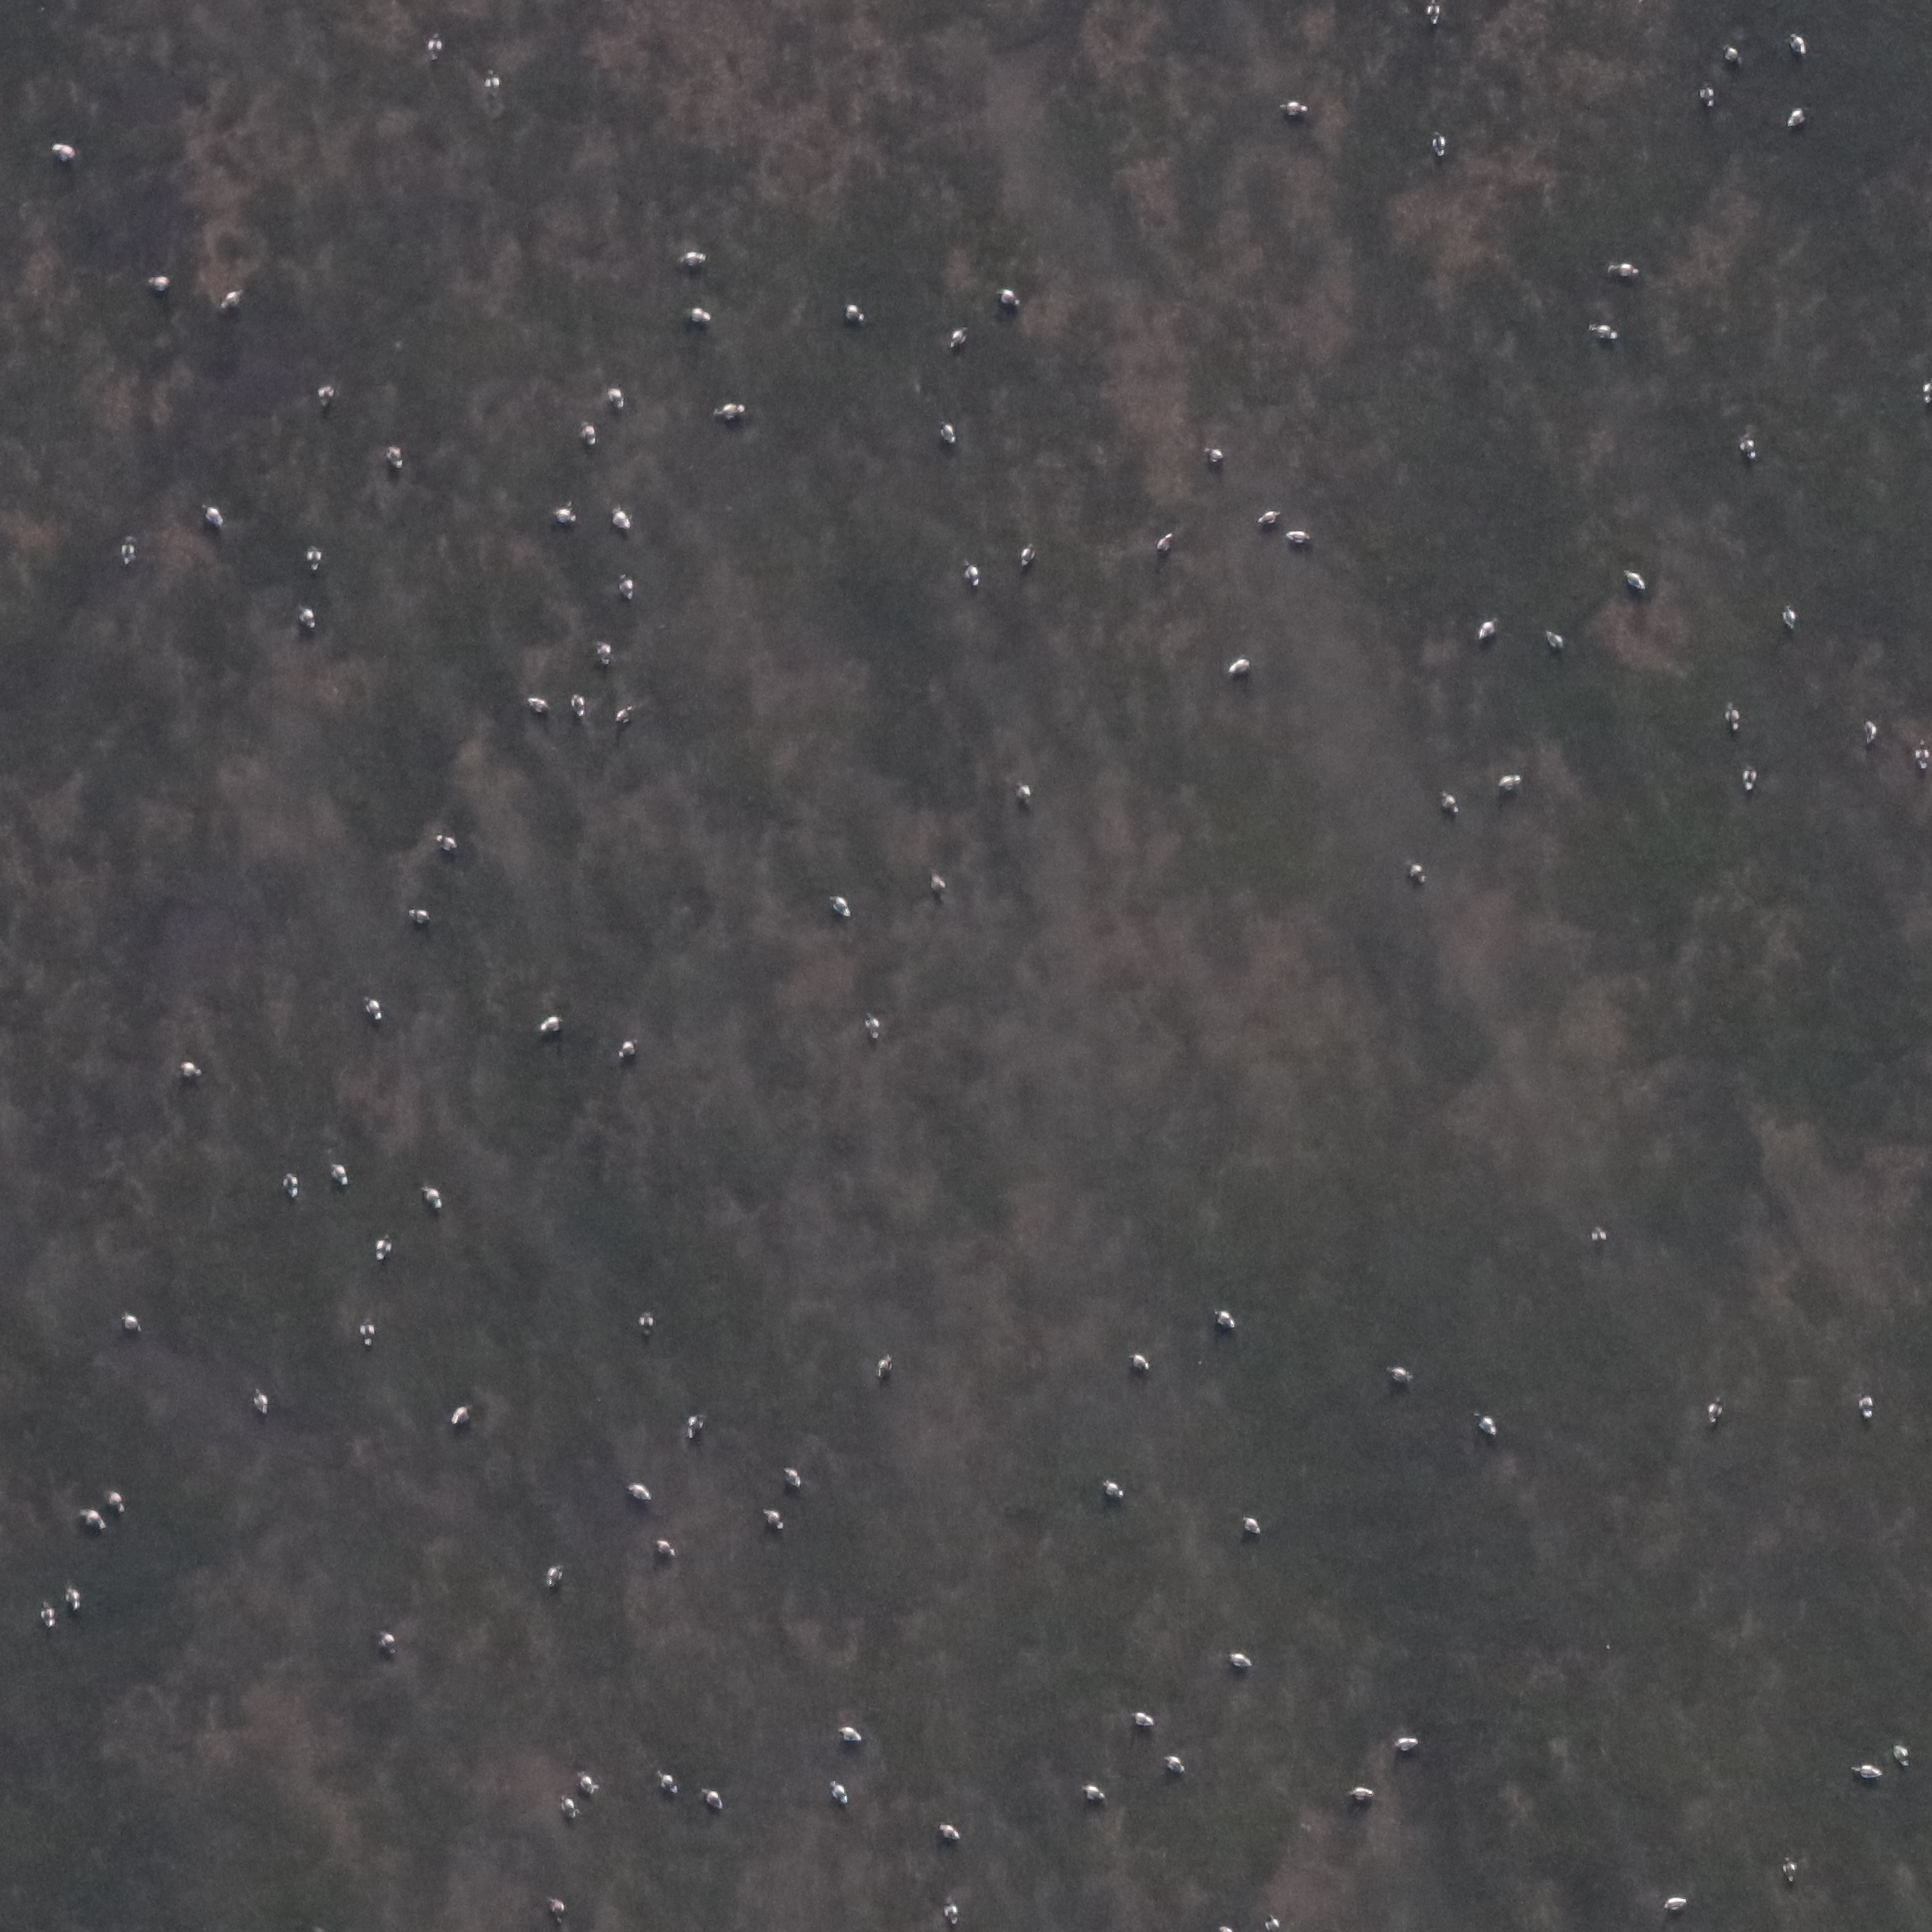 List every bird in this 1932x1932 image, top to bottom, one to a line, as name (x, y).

brant (1433, 2)
brant (433, 40)
brant (1793, 45)
brant (1737, 53)
brant (492, 88)
brant (1300, 101)
brant (1705, 104)
brant (1786, 106)
brant (1443, 150)
brant (61, 153)
brant (704, 257)
brant (1632, 260)
brant (158, 274)
brant (1008, 296)
brant (240, 297)
brant (857, 312)
brant (1610, 314)
brant (706, 316)
brant (960, 330)
brant (330, 401)
brant (619, 403)
brant (740, 408)
brant (950, 420)
brant (589, 439)
brant (1754, 445)
brant (1216, 460)
brant (407, 464)
brant (561, 508)
brant (1271, 511)
brant (611, 520)
brant (217, 522)
brant (1163, 527)
brant (1296, 542)
brant (1032, 548)
brant (126, 554)
brant (308, 557)
brant (967, 570)
brant (1626, 585)
brant (626, 590)
brant (307, 614)
brant (1789, 618)
brant (1482, 626)
brant (1547, 641)
brant (610, 651)
brant (1248, 654)
brant (534, 698)
brant (1729, 704)
brant (574, 709)
brant (632, 712)
brant (1862, 720)
brant (1922, 757)
brant (1742, 769)
brant (1513, 787)
brant (1026, 800)
brant (1452, 800)
brant (447, 850)
brant (1420, 866)
brant (938, 884)
brant (851, 904)
brant (426, 912)
brant (386, 1008)
brant (863, 1020)
brant (541, 1029)
brant (633, 1052)
brant (198, 1075)
brant (347, 1177)
brant (293, 1178)
brant (449, 1196)
brant (390, 1236)
brant (1598, 1244)
brant (645, 1322)
brant (1233, 1322)
brant (137, 1323)
brant (362, 1341)
brant (1147, 1356)
brant (892, 1367)
brant (1403, 1375)
brant (267, 1401)
brant (1867, 1410)
brant (1716, 1411)
brant (467, 1413)
brant (688, 1414)
brant (1483, 1424)
brant (1114, 1472)
brant (788, 1479)
brant (628, 1489)
brant (118, 1497)
brant (792, 1517)
brant (88, 1520)
brant (1252, 1532)
brant (675, 1546)
brant (560, 1576)
brant (68, 1602)
brant (52, 1610)
brant (386, 1646)
brant (1243, 1661)
brant (1143, 1710)
brant (850, 1732)
brant (1411, 1744)
brant (1175, 1748)
brant (1904, 1756)
brant (1871, 1772)
brant (586, 1784)
brant (834, 1786)
brant (670, 1793)
brant (1379, 1796)
brant (1090, 1799)
brant (719, 1800)
brant (562, 1815)
brant (954, 1831)
brant (1781, 1872)
brant (1676, 1900)
brant (564, 1904)
brant (952, 1919)
brant (1272, 1931)